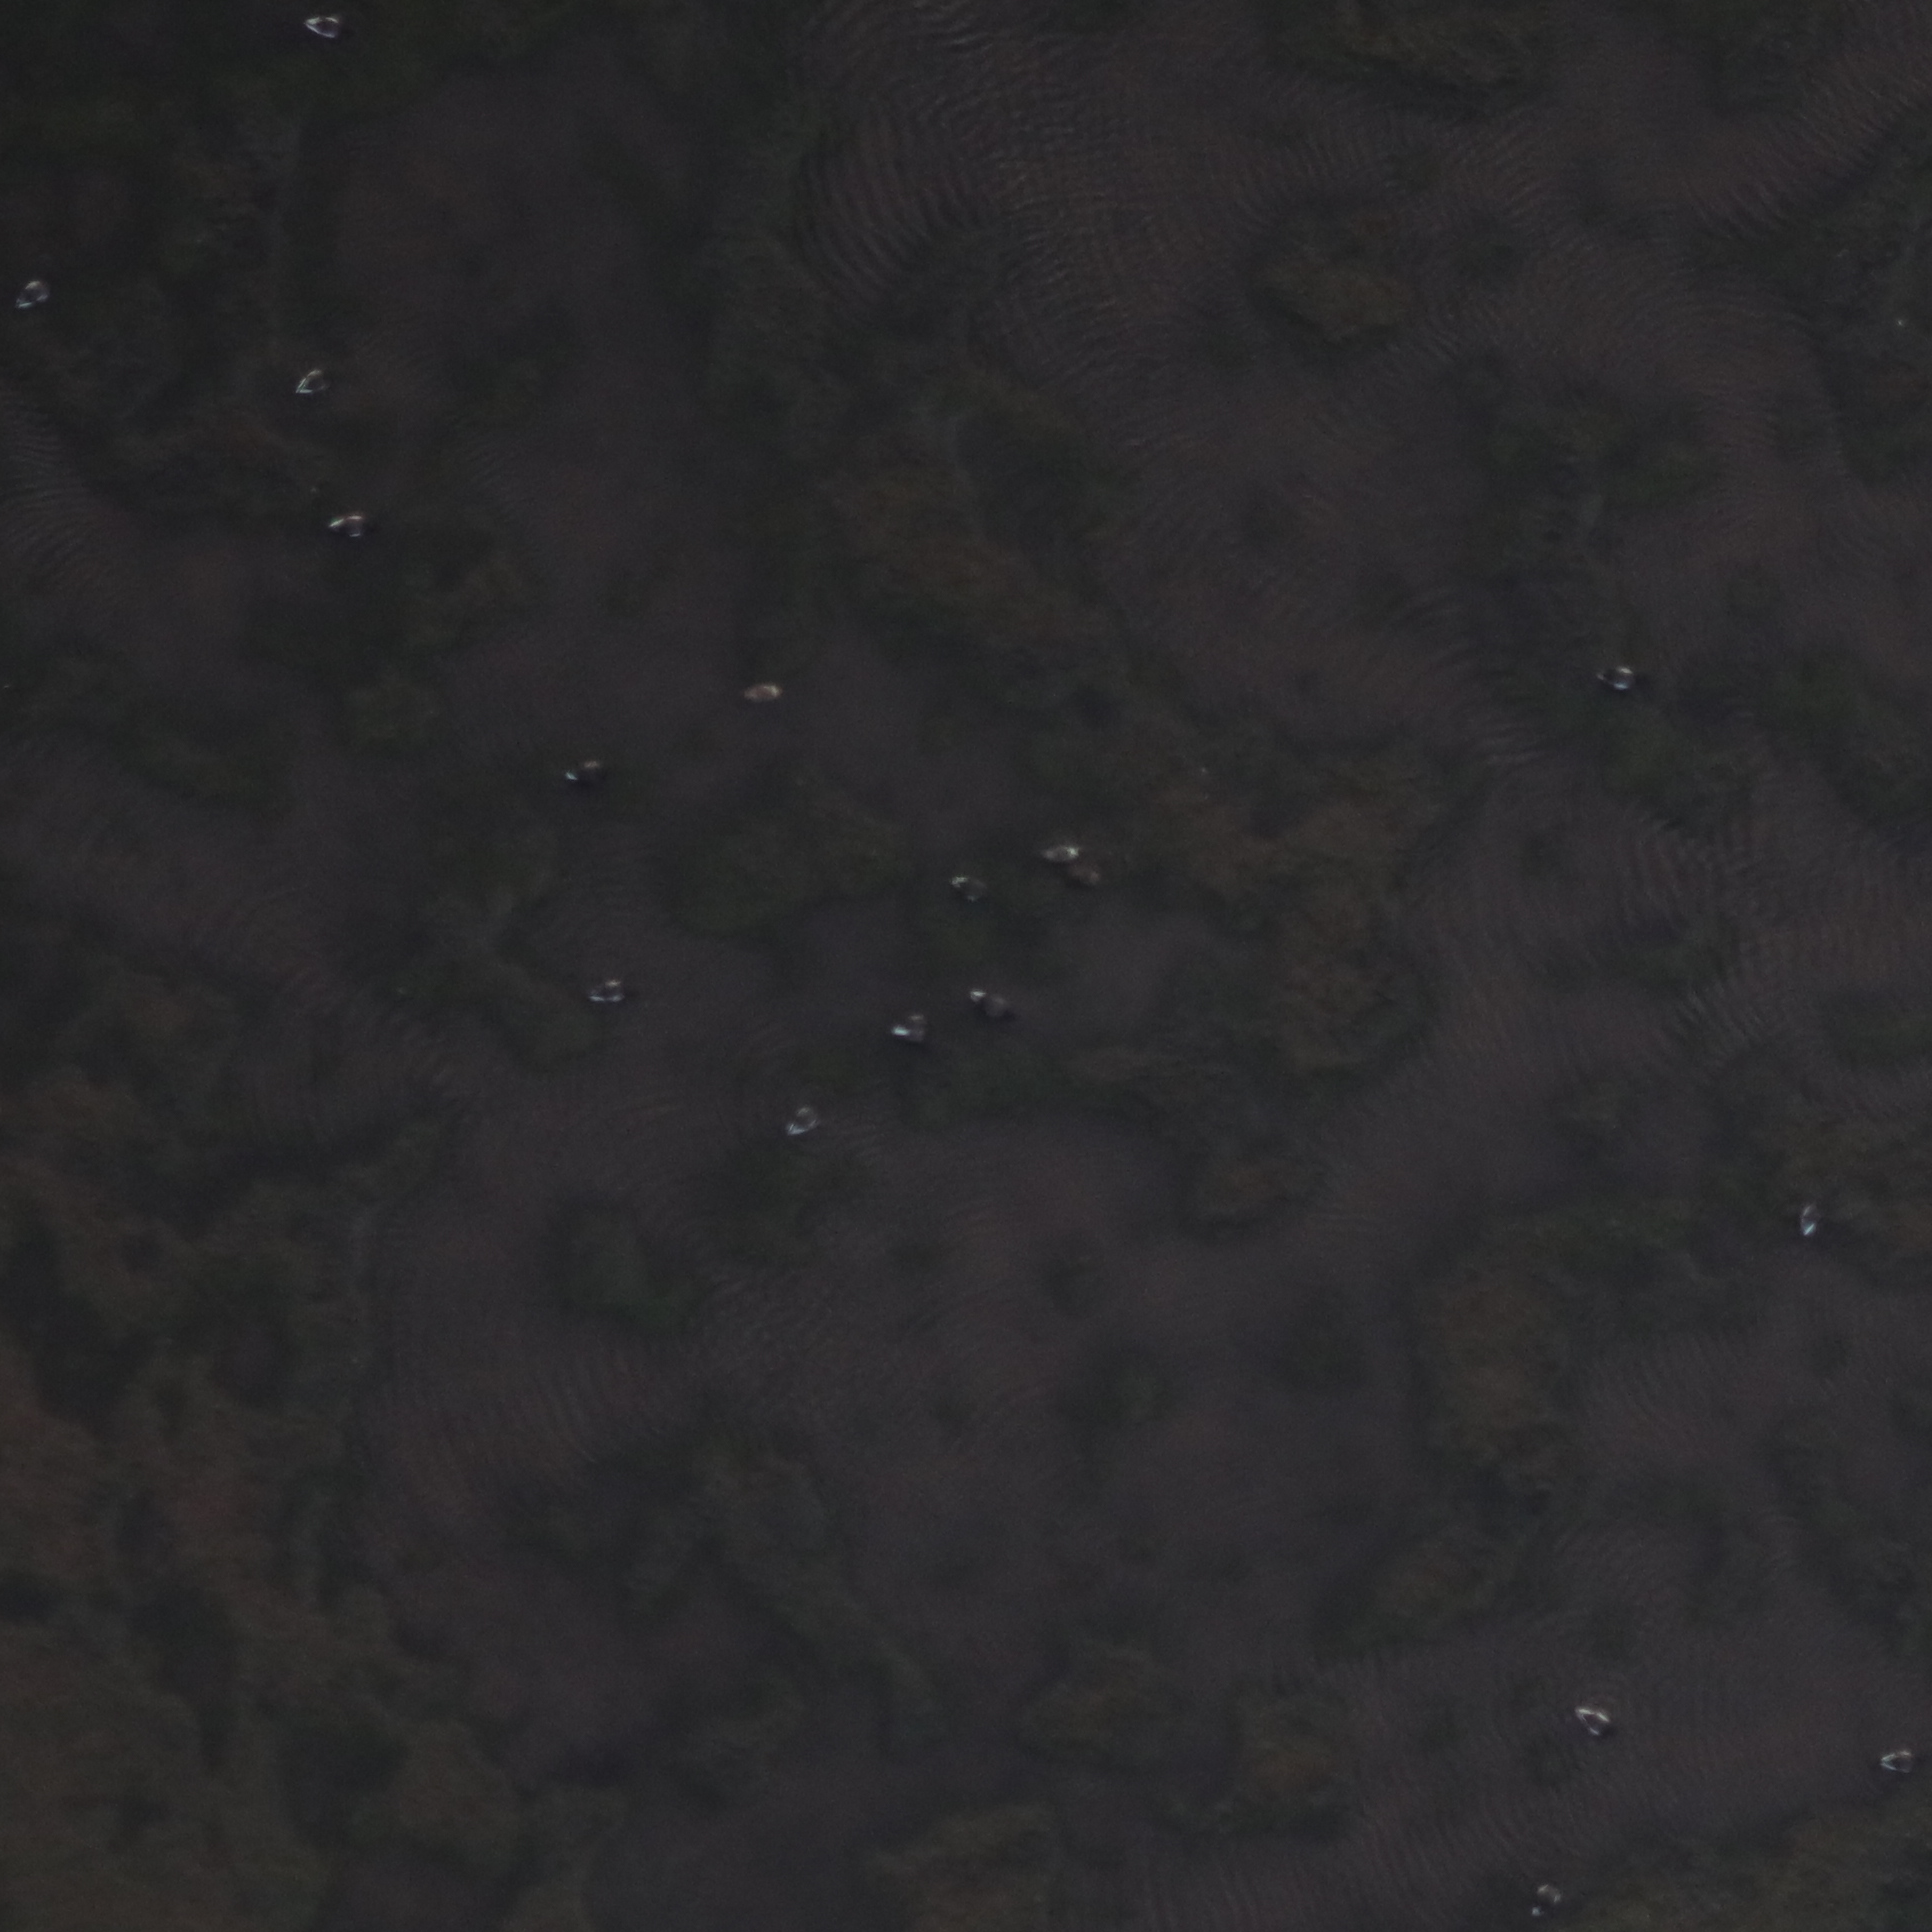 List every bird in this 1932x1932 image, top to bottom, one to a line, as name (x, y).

brant (322, 23)
brant (30, 294)
brant (312, 379)
brant (349, 524)
brant (1620, 679)
brant (761, 696)
brant (580, 778)
brant (1066, 855)
brant (1087, 877)
brant (959, 886)
brant (611, 988)
brant (997, 1007)
brant (910, 1035)
brant (803, 1123)
brant (1809, 1217)
brant (1594, 1722)
brant (1901, 1762)
brant (1547, 1897)